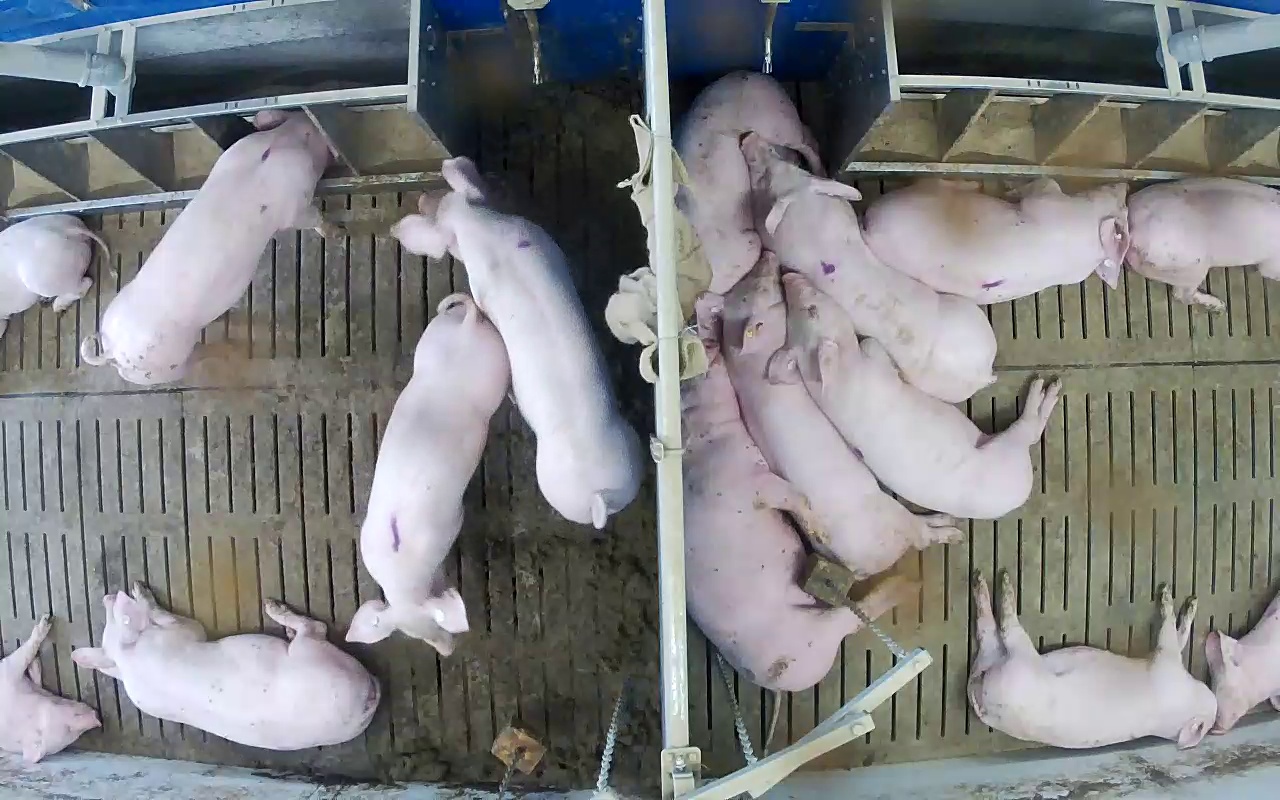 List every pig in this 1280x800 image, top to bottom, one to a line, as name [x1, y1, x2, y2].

pig [673, 69, 828, 341]
pig [79, 108, 339, 387]
pig [740, 131, 997, 404]
pig [386, 157, 646, 531]
pig [1126, 177, 1279, 312]
pig [858, 178, 1132, 305]
pig [0, 213, 114, 336]
pig [694, 248, 970, 579]
pig [765, 272, 1066, 520]
pig [345, 292, 512, 657]
pig [682, 336, 923, 751]
pig [967, 569, 1218, 752]
pig [68, 578, 380, 754]
pig [1204, 594, 1279, 736]
pig [2, 611, 102, 766]